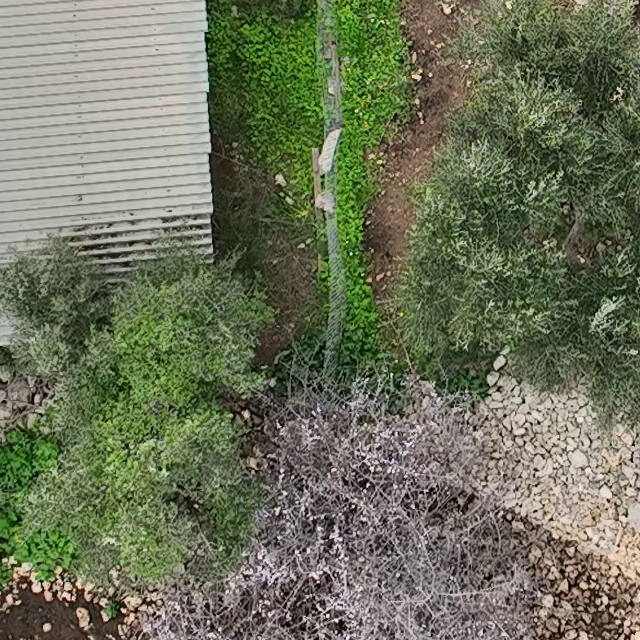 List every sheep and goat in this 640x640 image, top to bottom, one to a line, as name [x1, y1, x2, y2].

None